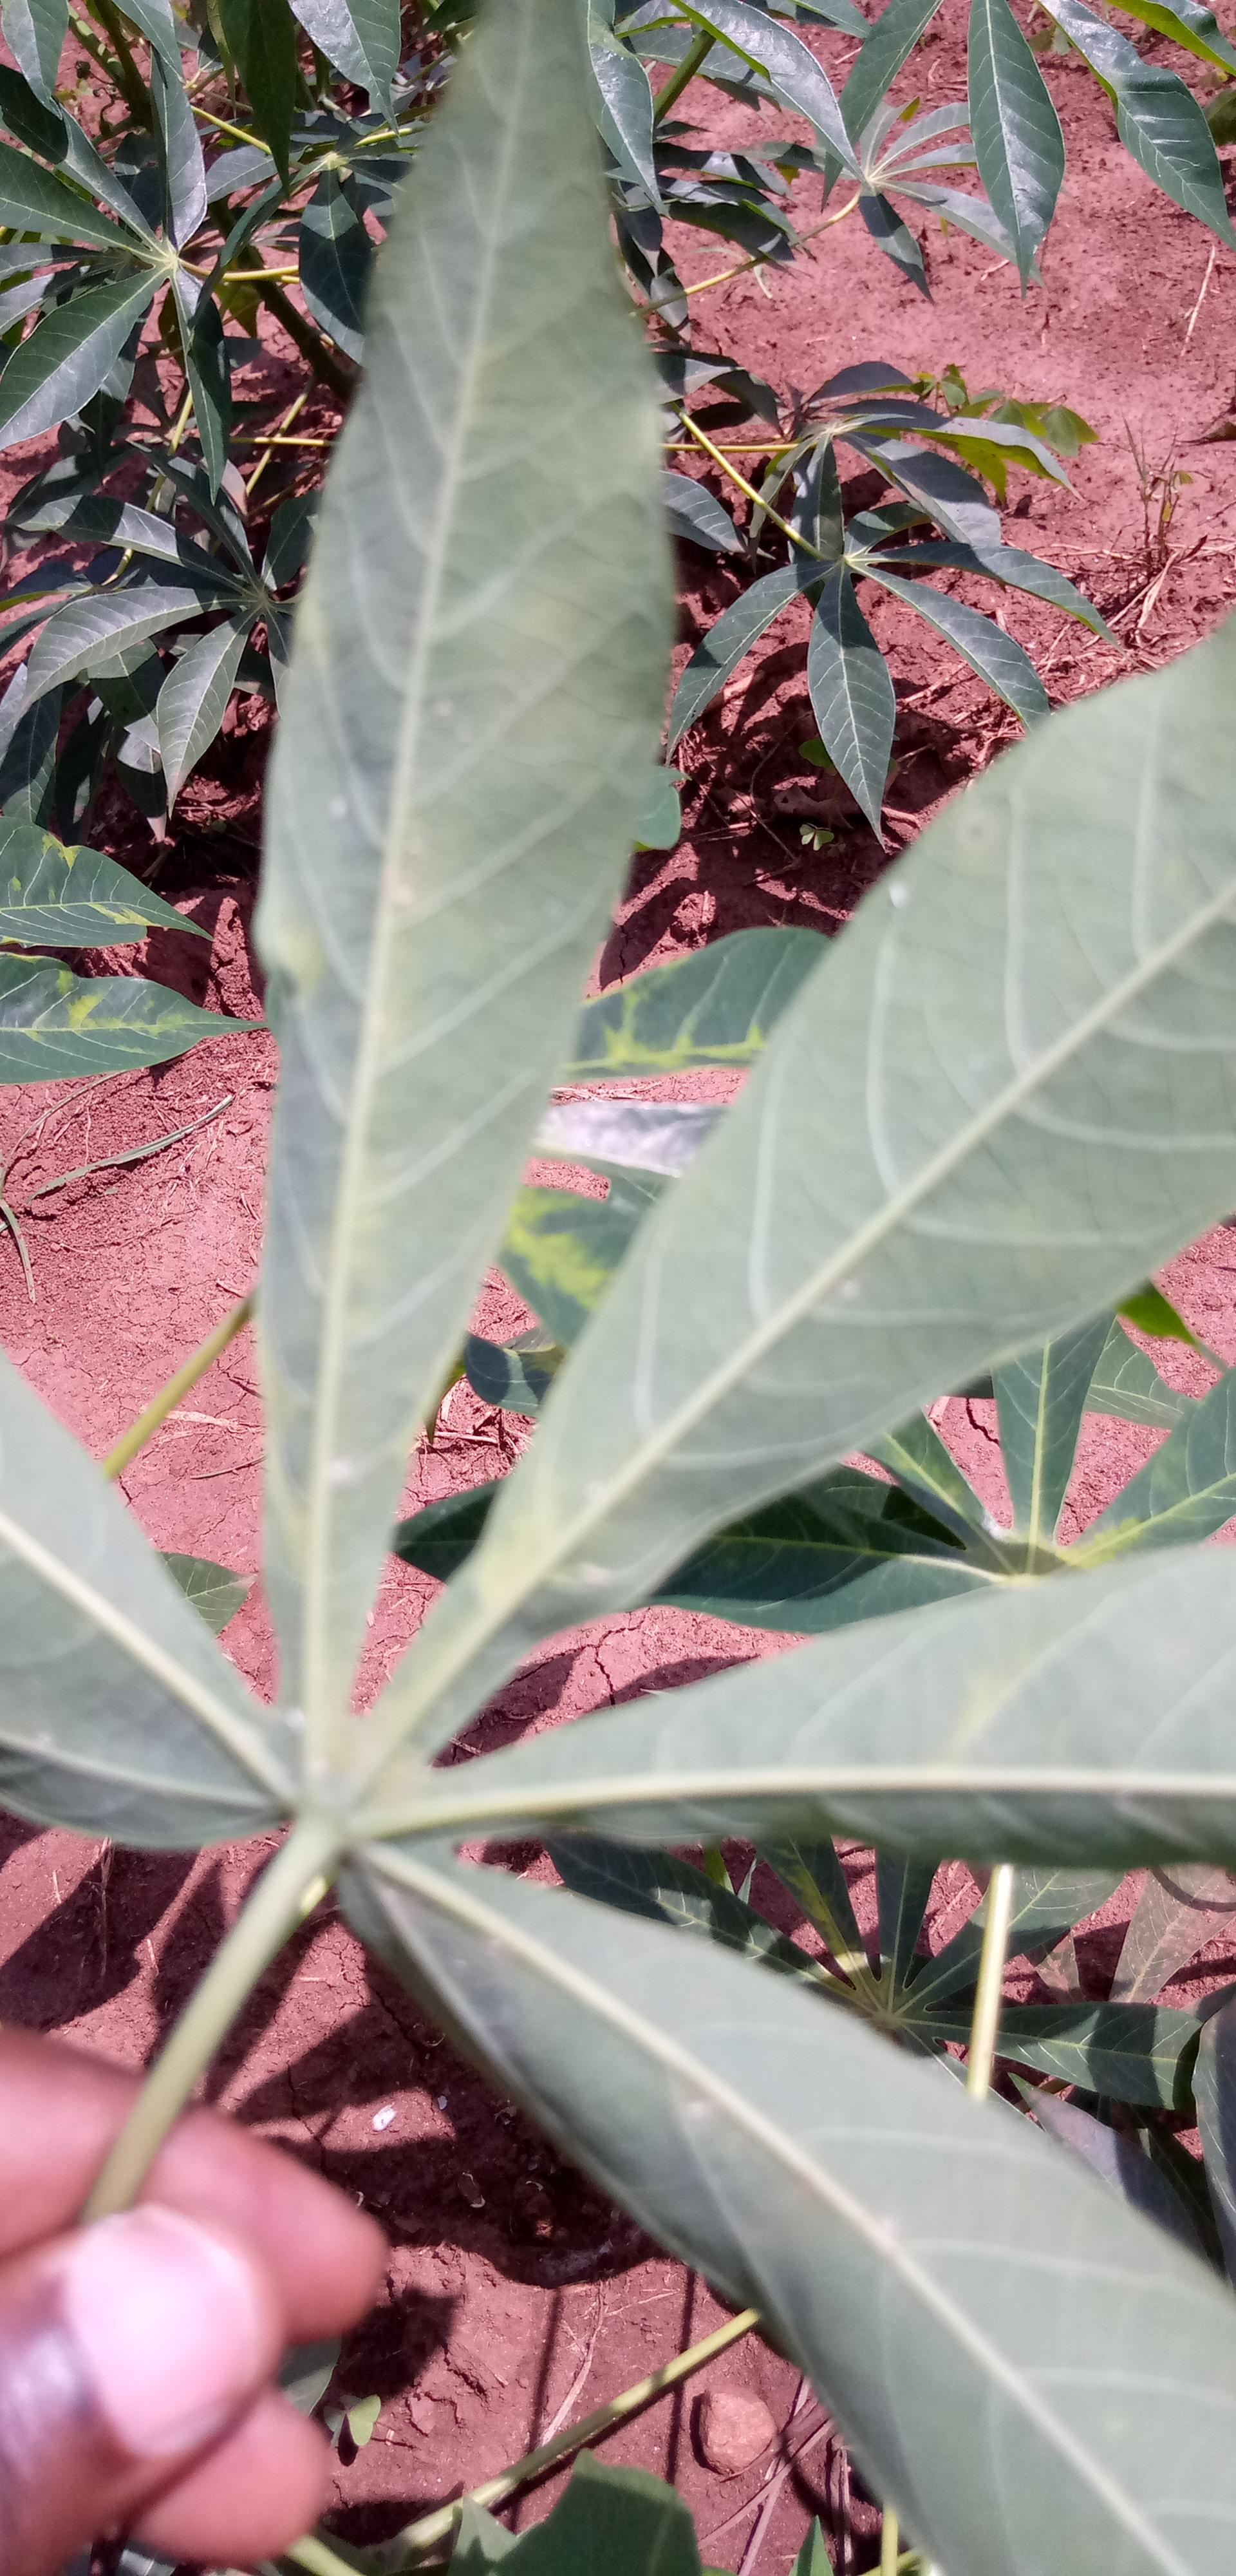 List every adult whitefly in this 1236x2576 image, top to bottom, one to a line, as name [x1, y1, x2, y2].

whitefly [427, 689, 453, 719]
whitefly [319, 788, 357, 817]
whitefly [883, 882, 923, 911]
whitefly [832, 1271, 869, 1300]
whitefly [323, 1443, 360, 1504]
whitefly [285, 1697, 315, 1743]
whitefly [16, 1712, 57, 1765]